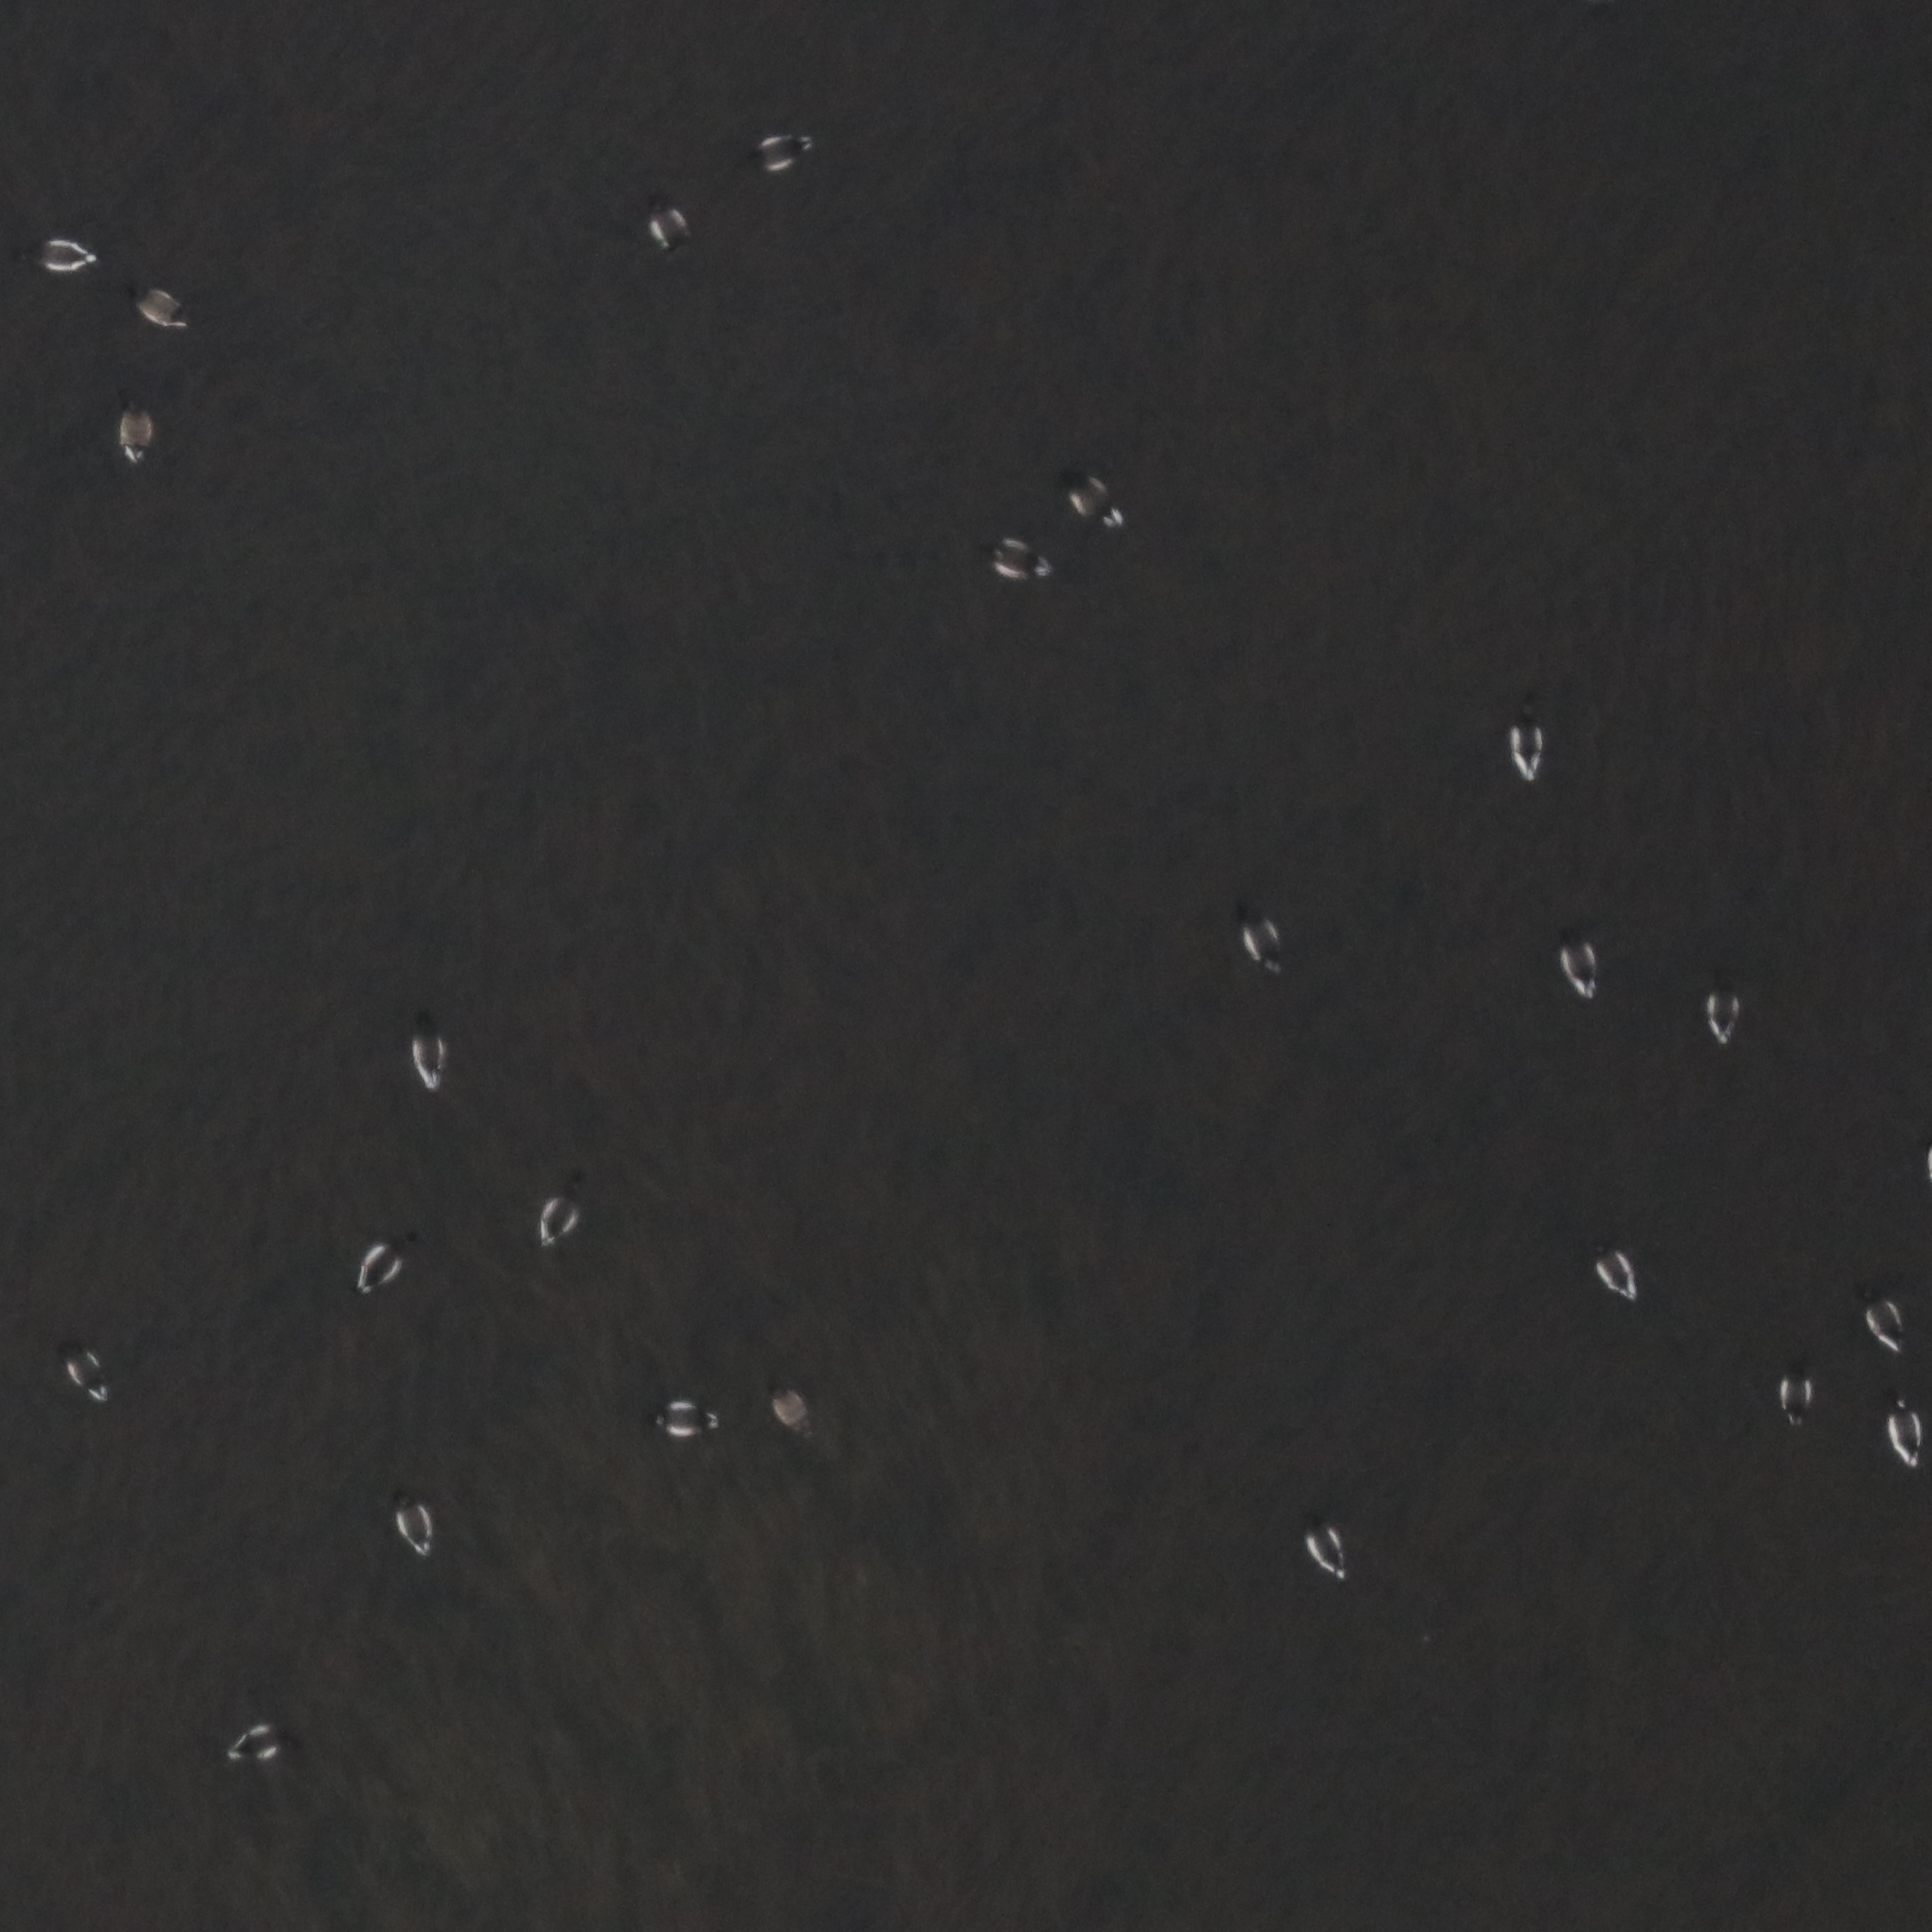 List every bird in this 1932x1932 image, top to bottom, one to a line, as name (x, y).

brant (781, 152)
brant (667, 227)
brant (64, 254)
brant (160, 307)
brant (137, 431)
brant (1091, 498)
brant (1017, 558)
brant (1529, 745)
brant (1263, 941)
brant (1578, 962)
brant (1723, 1012)
brant (431, 1053)
brant (561, 1220)
brant (380, 1267)
brant (1613, 1273)
brant (1884, 1321)
brant (85, 1373)
brant (1798, 1396)
brant (788, 1409)
brant (685, 1420)
brant (1905, 1432)
brant (414, 1526)
brant (1326, 1550)
brant (257, 1744)